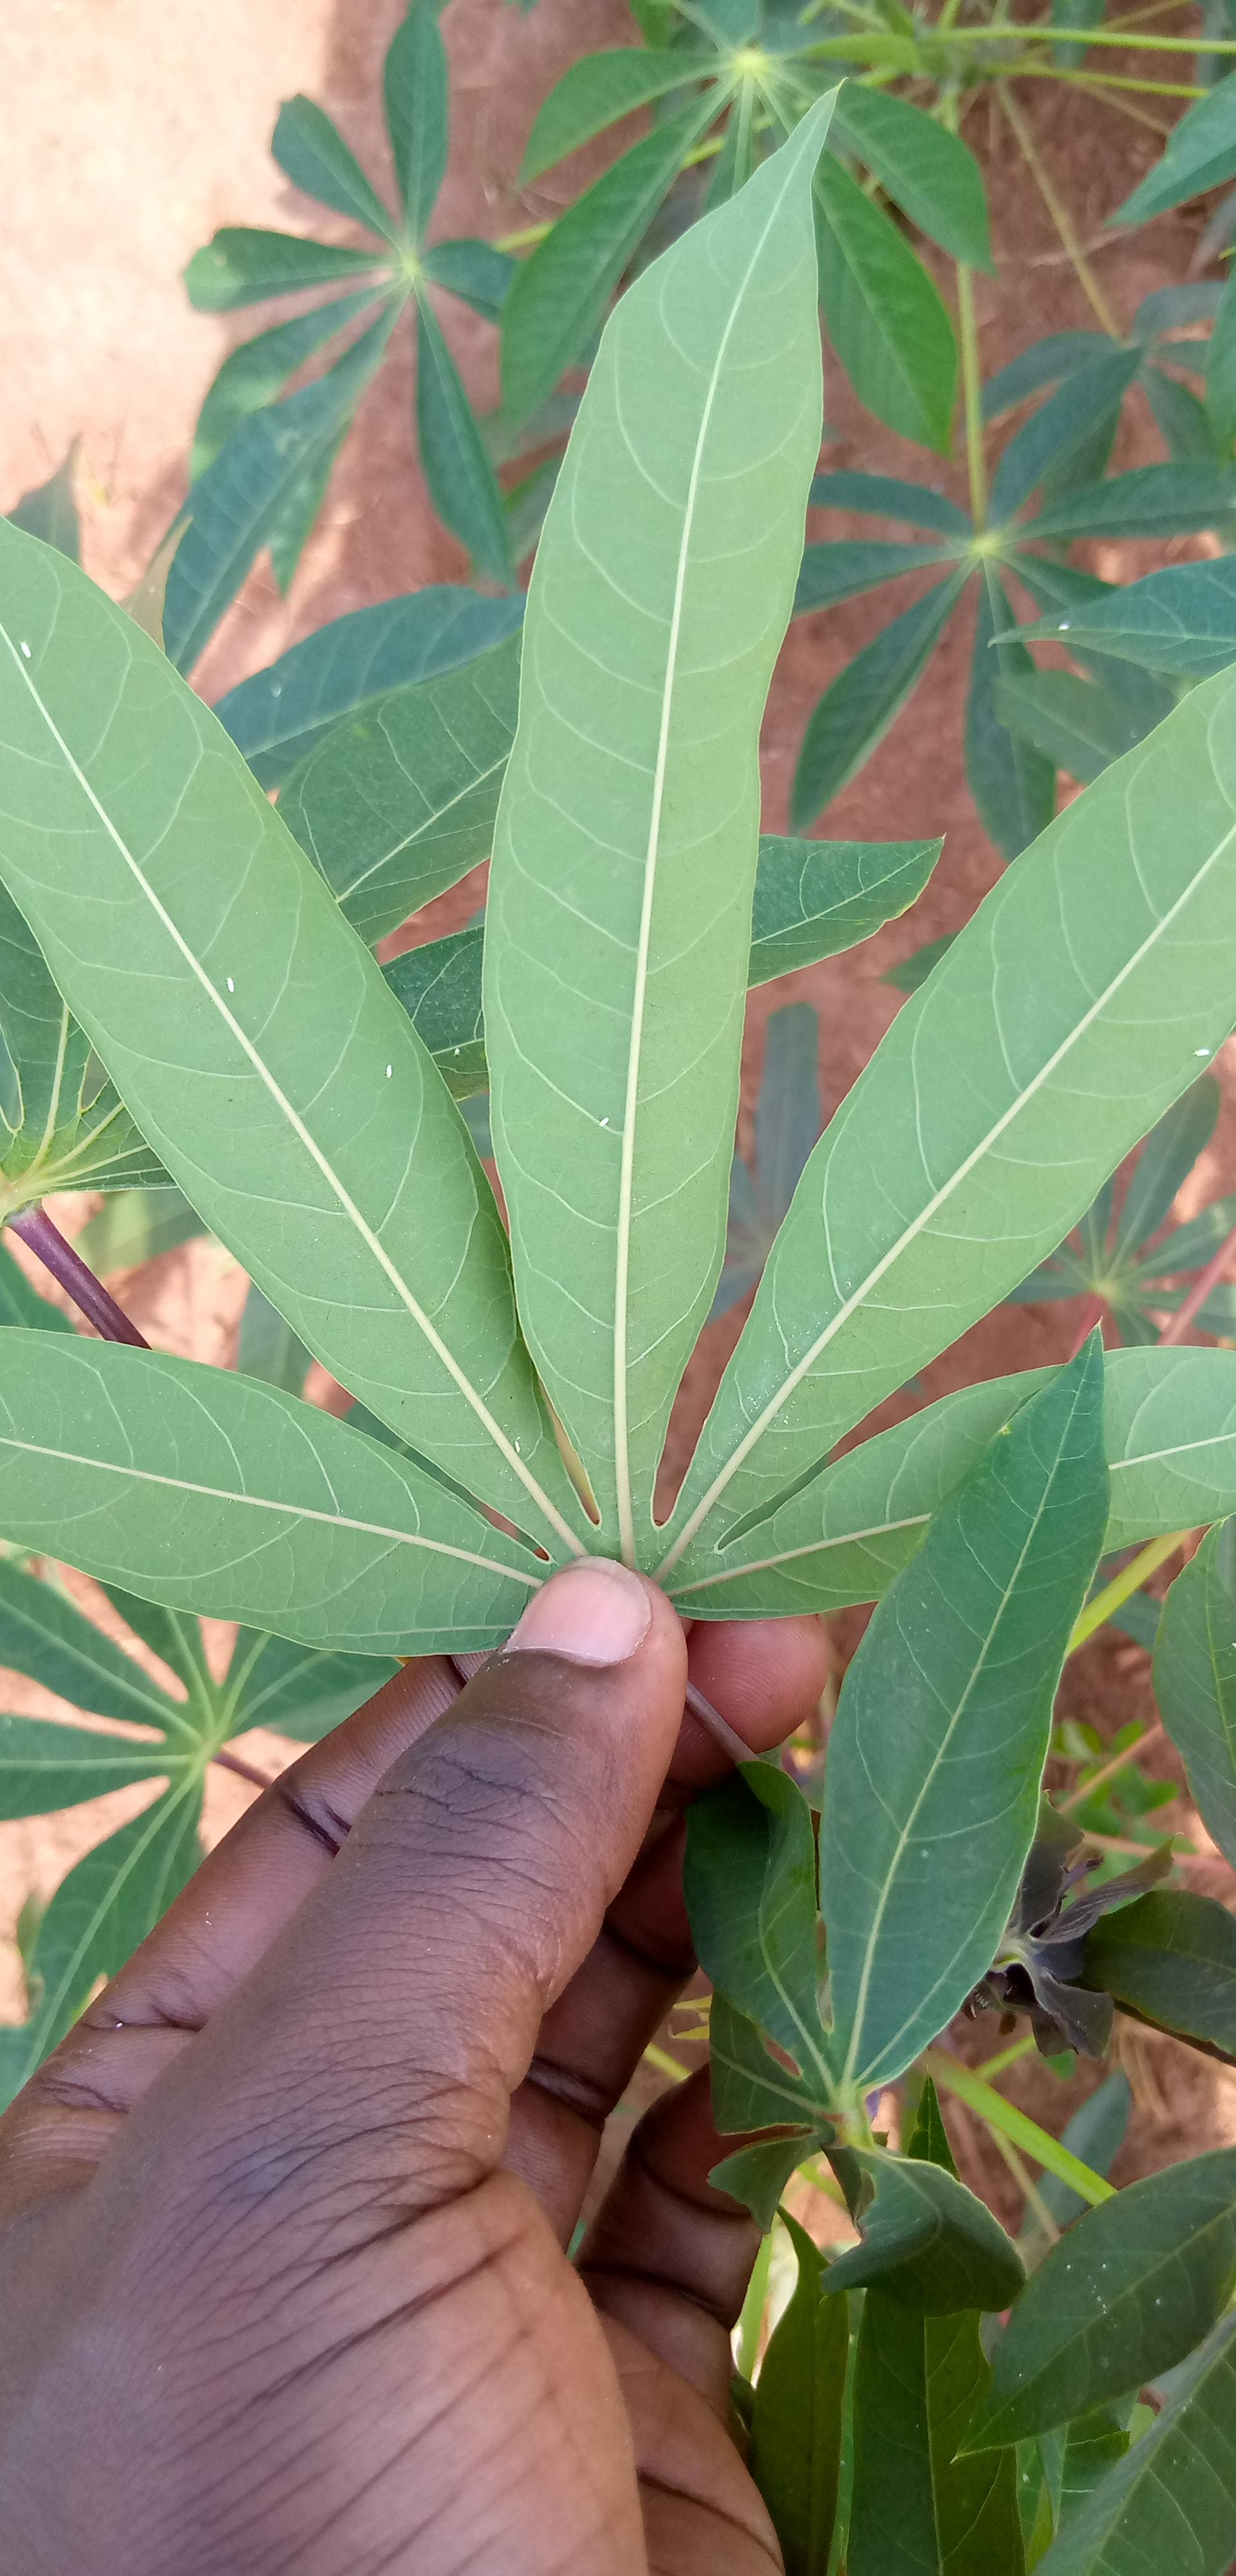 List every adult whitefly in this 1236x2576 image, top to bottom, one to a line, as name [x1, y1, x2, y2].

whitefly [18, 639, 33, 660]
whitefly [225, 975, 238, 995]
whitefly [1190, 1046, 1212, 1059]
whitefly [453, 1047, 462, 1059]
whitefly [384, 1061, 393, 1081]
whitefly [595, 1115, 613, 1130]
whitefly [512, 1439, 523, 1455]